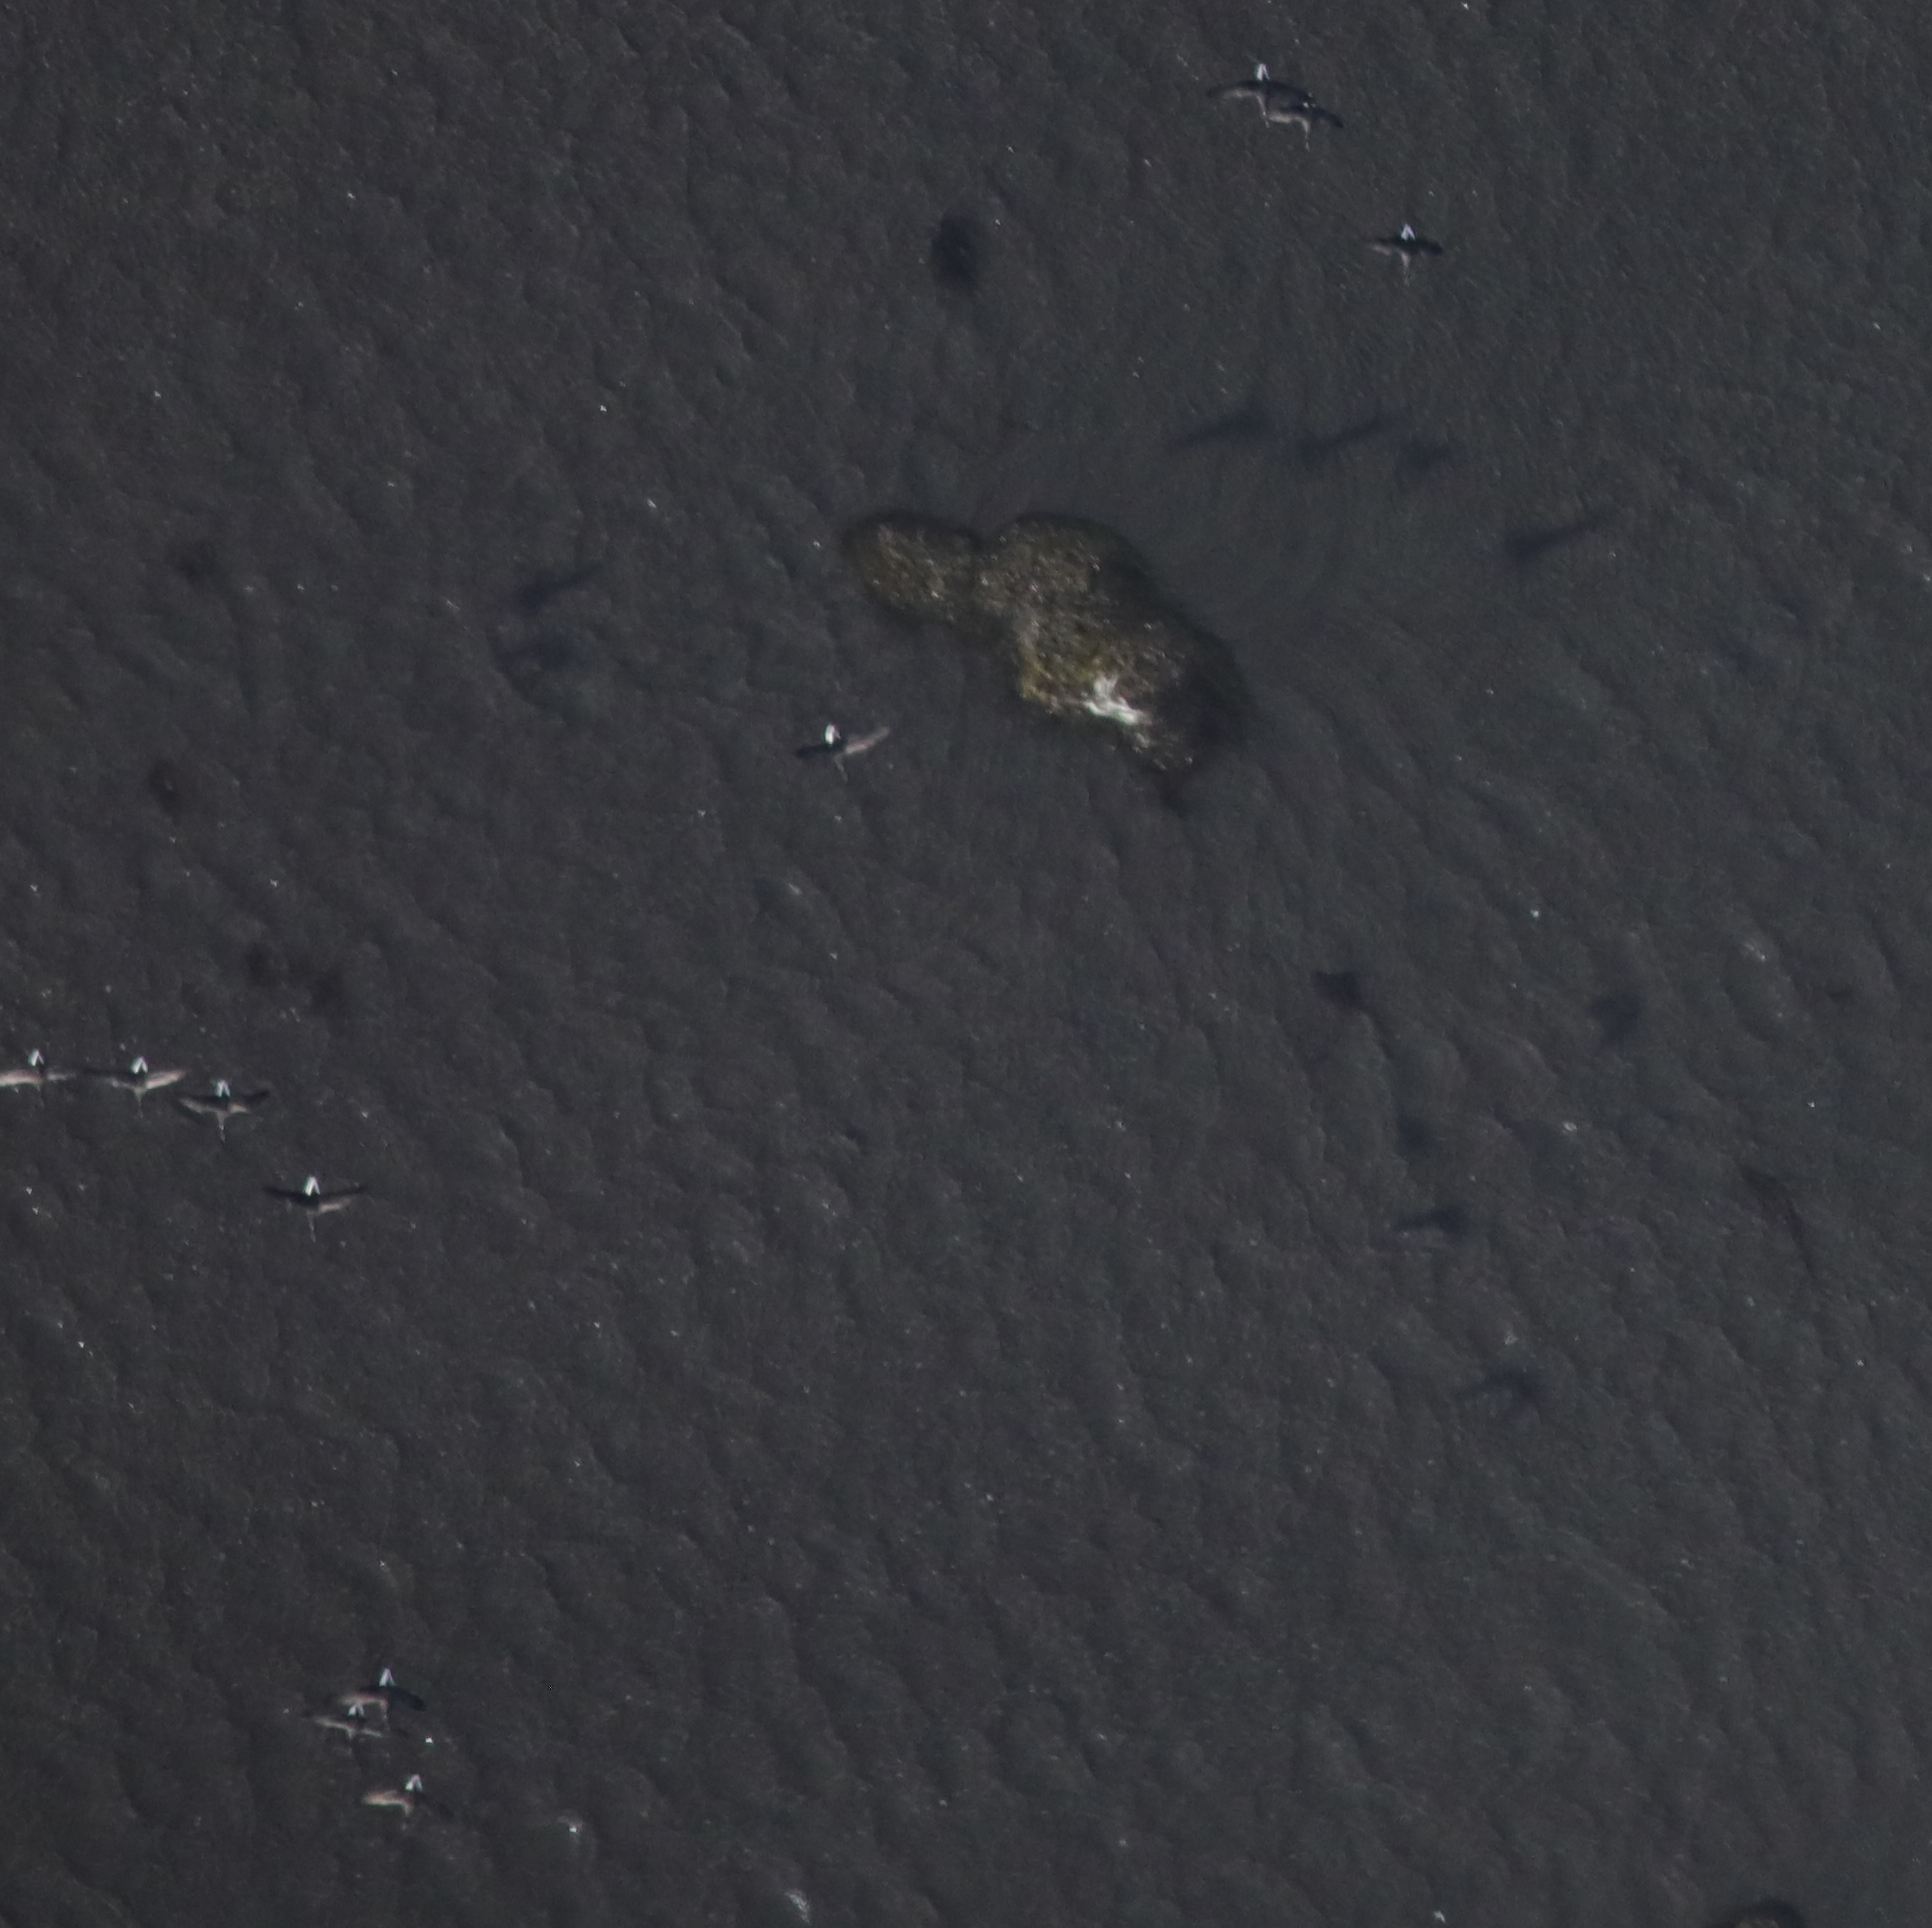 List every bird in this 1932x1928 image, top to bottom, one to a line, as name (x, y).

brant (1260, 88)
brant (1307, 120)
brant (1410, 251)
brant (836, 746)
brant (35, 1075)
brant (137, 1082)
brant (220, 1106)
brant (315, 1202)
brant (389, 1696)
brant (354, 1737)
brant (413, 1800)